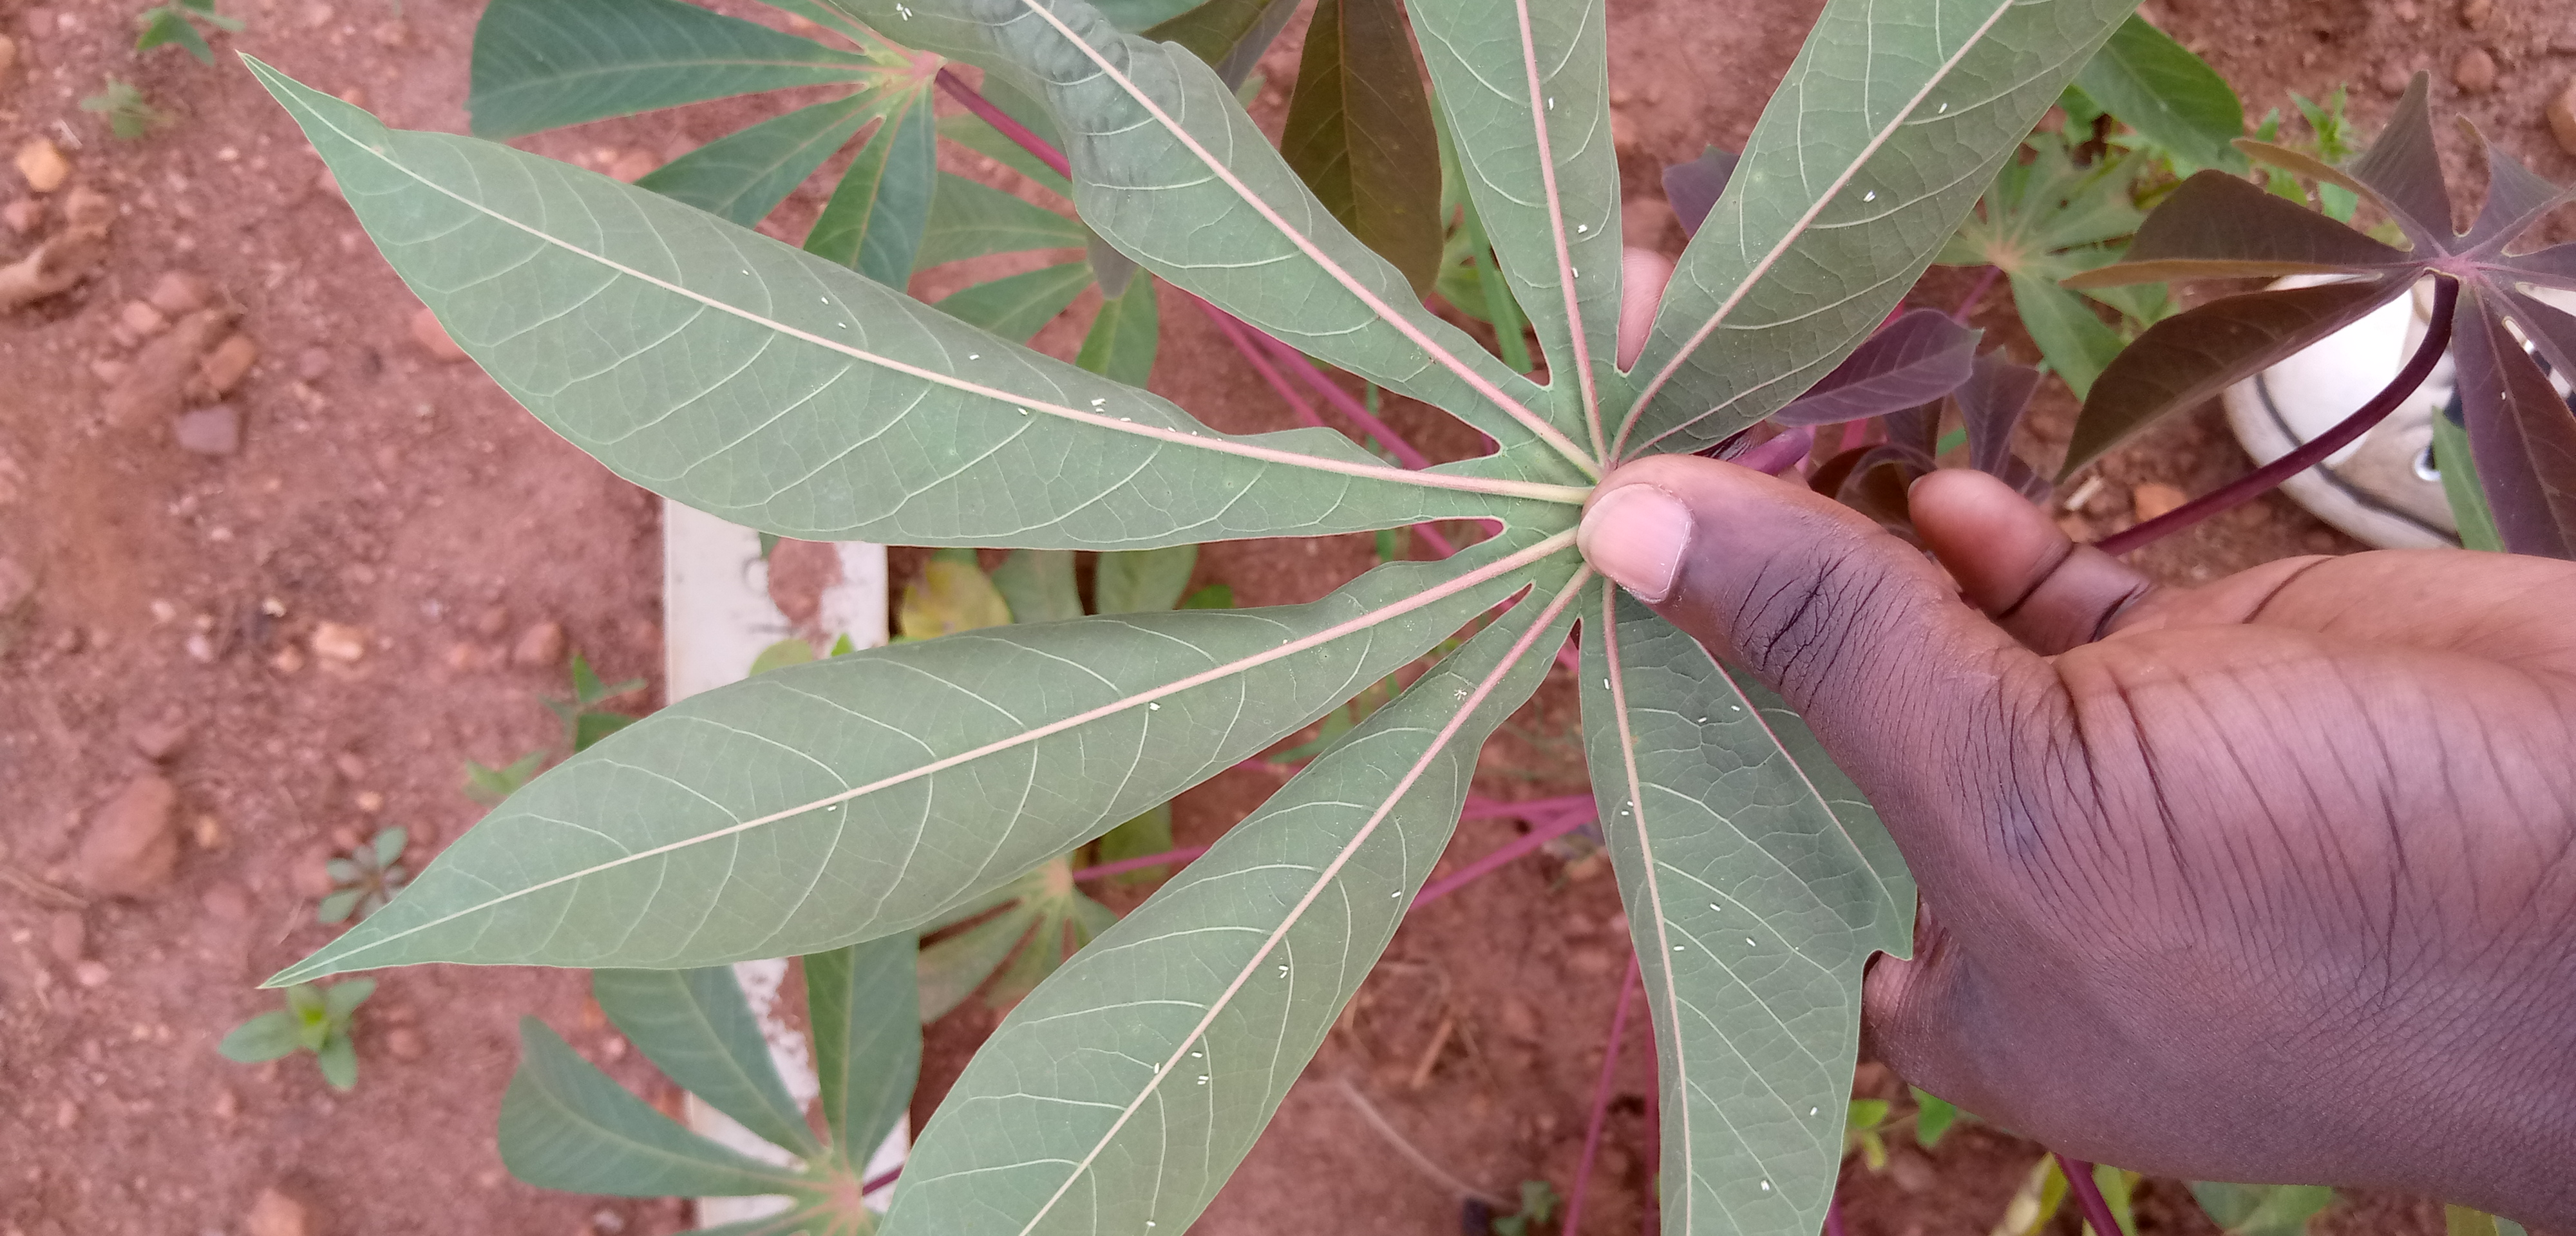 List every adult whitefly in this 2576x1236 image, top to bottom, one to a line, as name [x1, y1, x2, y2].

whitefly [895, 1, 902, 11]
whitefly [903, 6, 913, 17]
whitefly [900, 8, 909, 21]
whitefly [1548, 95, 1555, 113]
whitefly [1936, 101, 1951, 117]
whitefly [1863, 189, 1876, 205]
whitefly [1866, 194, 1876, 206]
whitefly [1577, 221, 1585, 229]
whitefly [1577, 223, 1589, 236]
whitefly [1571, 265, 1579, 279]
whitefly [740, 268, 750, 277]
whitefly [819, 294, 829, 306]
whitefly [836, 320, 848, 330]
whitefly [968, 352, 980, 360]
whitefly [1090, 397, 1106, 407]
whitefly [1017, 406, 1029, 416]
whitefly [1095, 407, 1105, 415]
whitefly [1119, 415, 1133, 422]
whitefly [1166, 424, 1177, 433]
whitefly [1191, 428, 1198, 437]
whitefly [1601, 677, 1613, 691]
whitefly [1453, 688, 1468, 702]
whitefly [1148, 701, 1161, 712]
whitefly [1728, 704, 1741, 713]
whitefly [1148, 705, 1160, 715]
whitefly [1696, 715, 1708, 724]
whitefly [1625, 799, 1634, 808]
whitefly [826, 803, 839, 812]
whitefly [1620, 809, 1630, 818]
whitefly [1390, 889, 1404, 900]
whitefly [1708, 901, 1722, 912]
whitefly [1744, 935, 1757, 949]
whitefly [1672, 944, 1686, 952]
whitefly [1276, 963, 1289, 971]
whitefly [1278, 970, 1291, 978]
whitefly [1189, 1051, 1204, 1059]
whitefly [1152, 1060, 1160, 1074]
whitefly [1197, 1074, 1211, 1081]
whitefly [1195, 1079, 1207, 1087]
whitefly [1809, 1105, 1819, 1117]
whitefly [1760, 1178, 1770, 1192]
whitefly [1757, 1179, 1765, 1192]
whitefly [1145, 1219, 1157, 1228]